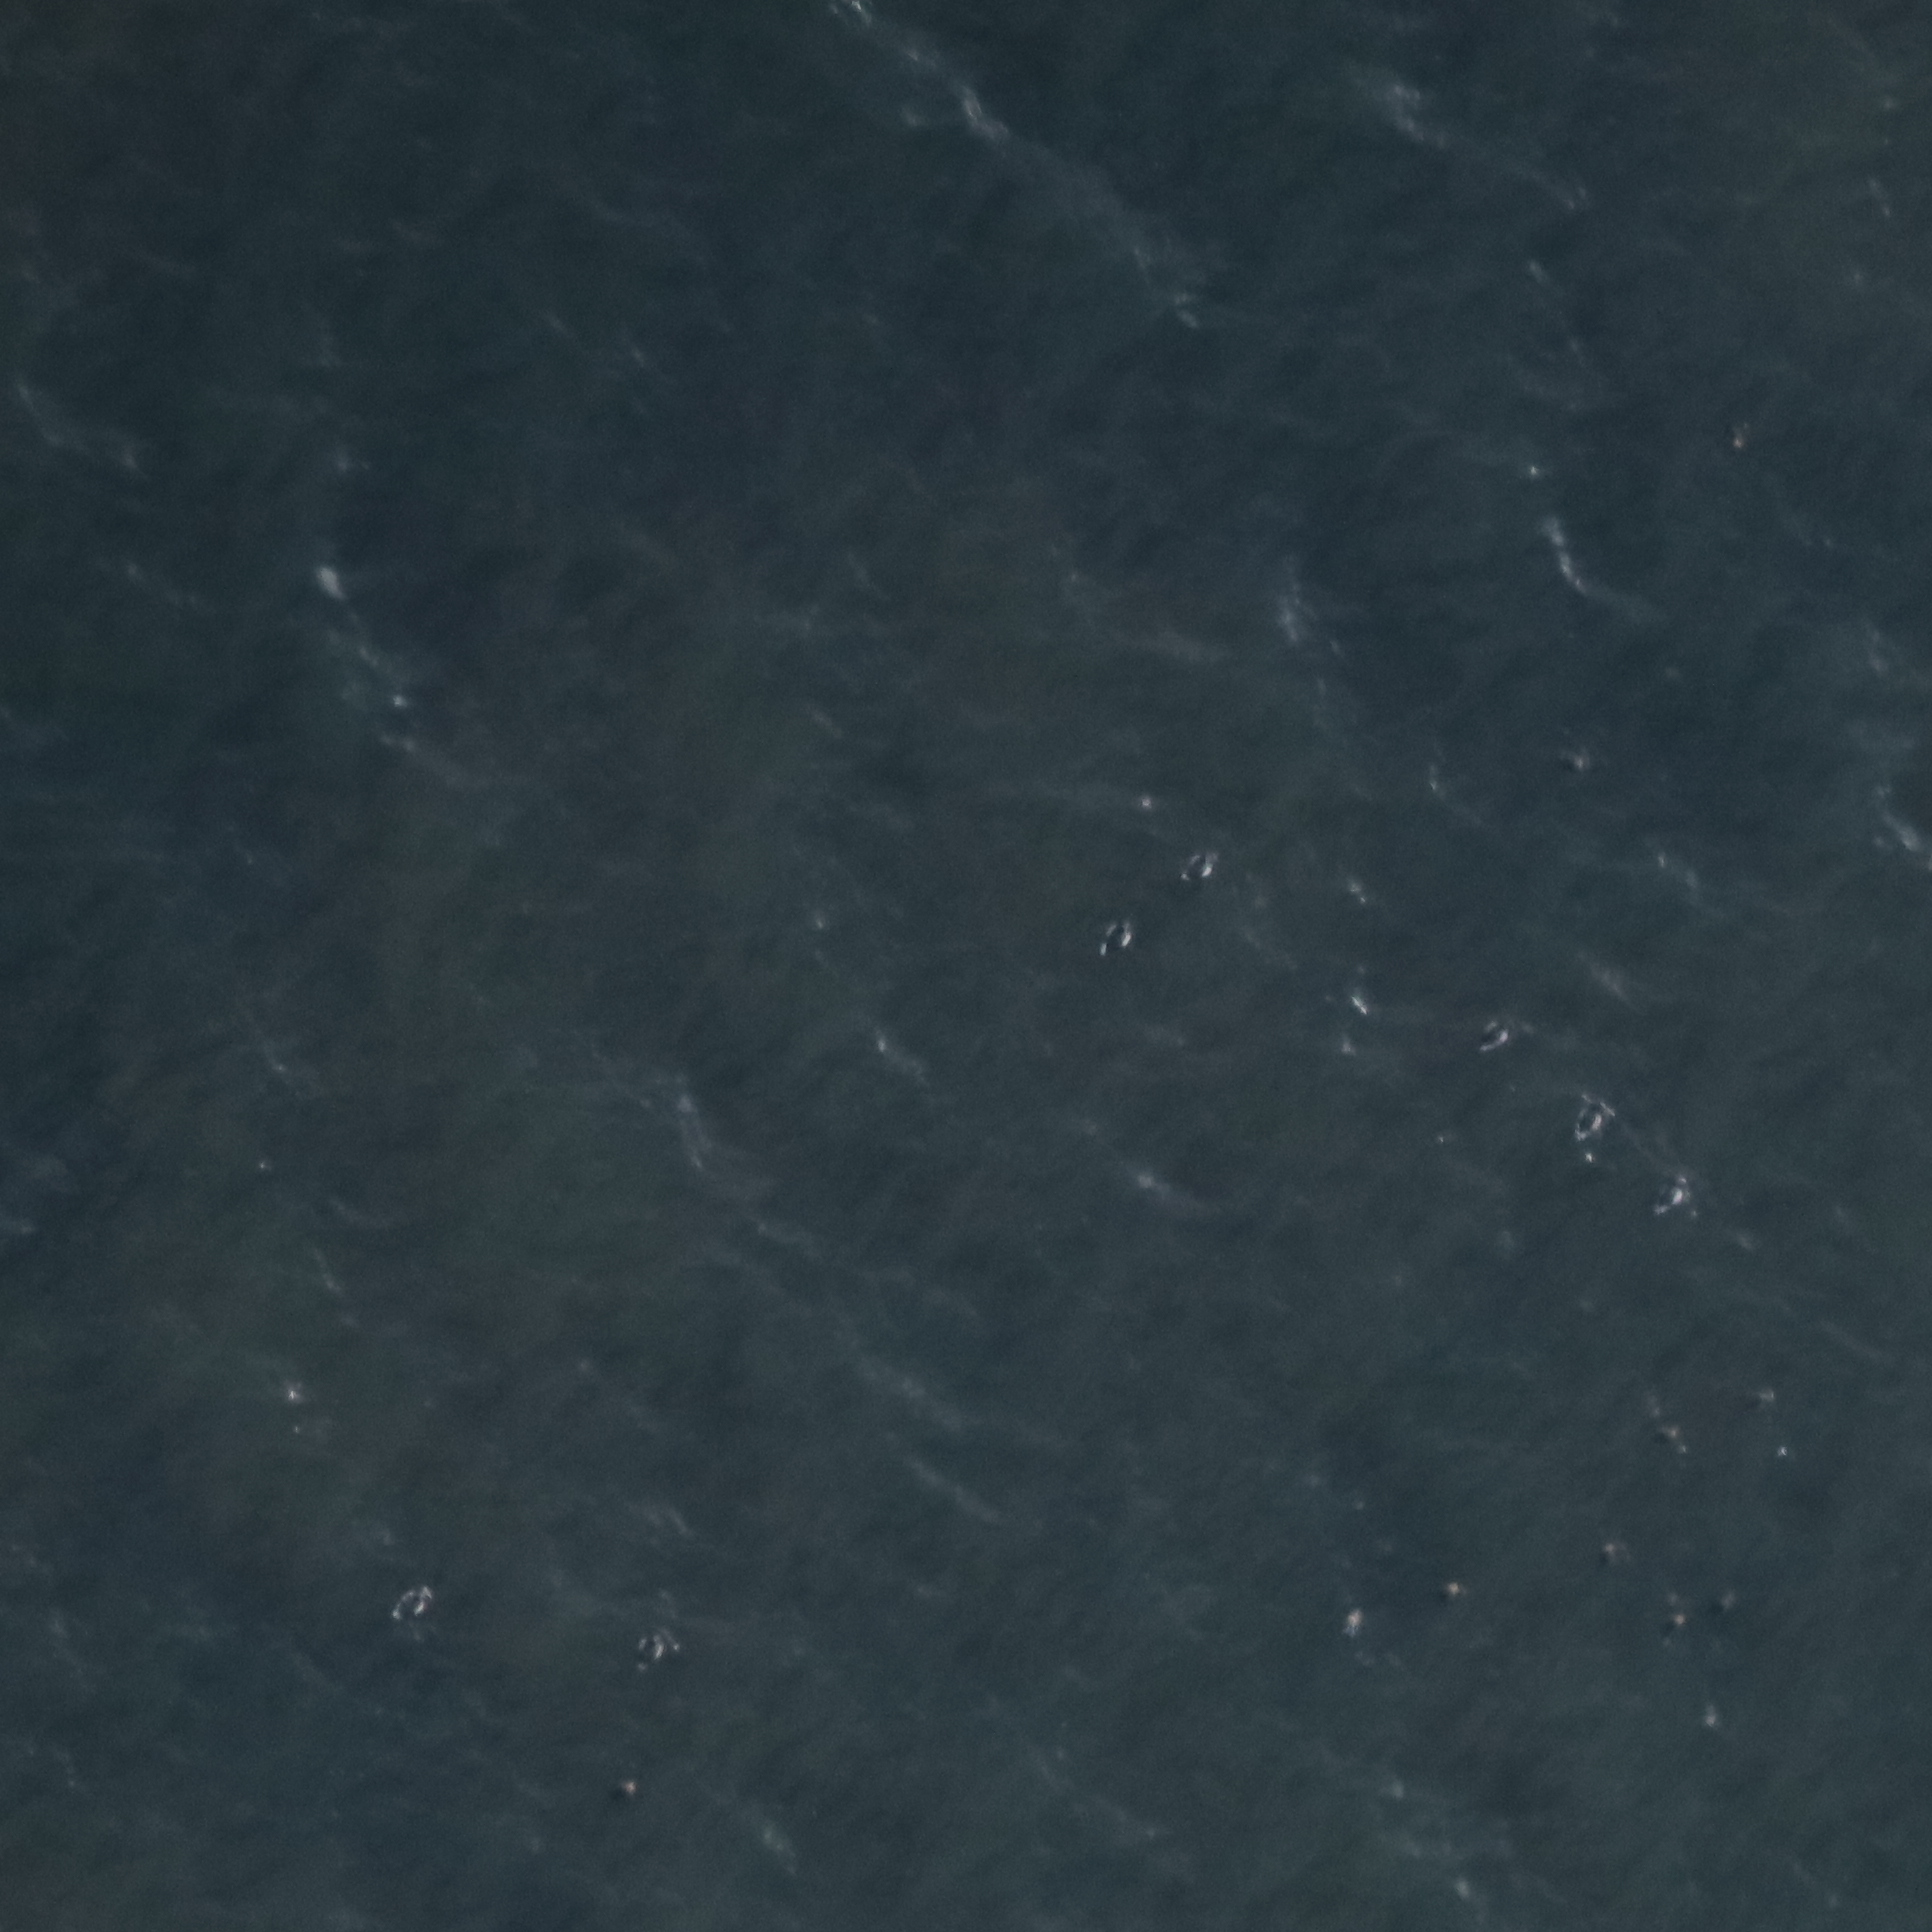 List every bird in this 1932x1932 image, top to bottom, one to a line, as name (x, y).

other bird (1569, 759)
brant (1201, 866)
brant (1120, 939)
brant (1493, 1035)
brant (1584, 1122)
brant (1668, 1197)
other bird (1756, 1399)
other bird (1670, 1435)
other bird (1602, 1554)
other bird (1446, 1594)
other bird (1725, 1603)
brant (411, 1604)
other bird (1676, 1617)
other bird (1354, 1626)
brant (653, 1647)
other bird (623, 1790)